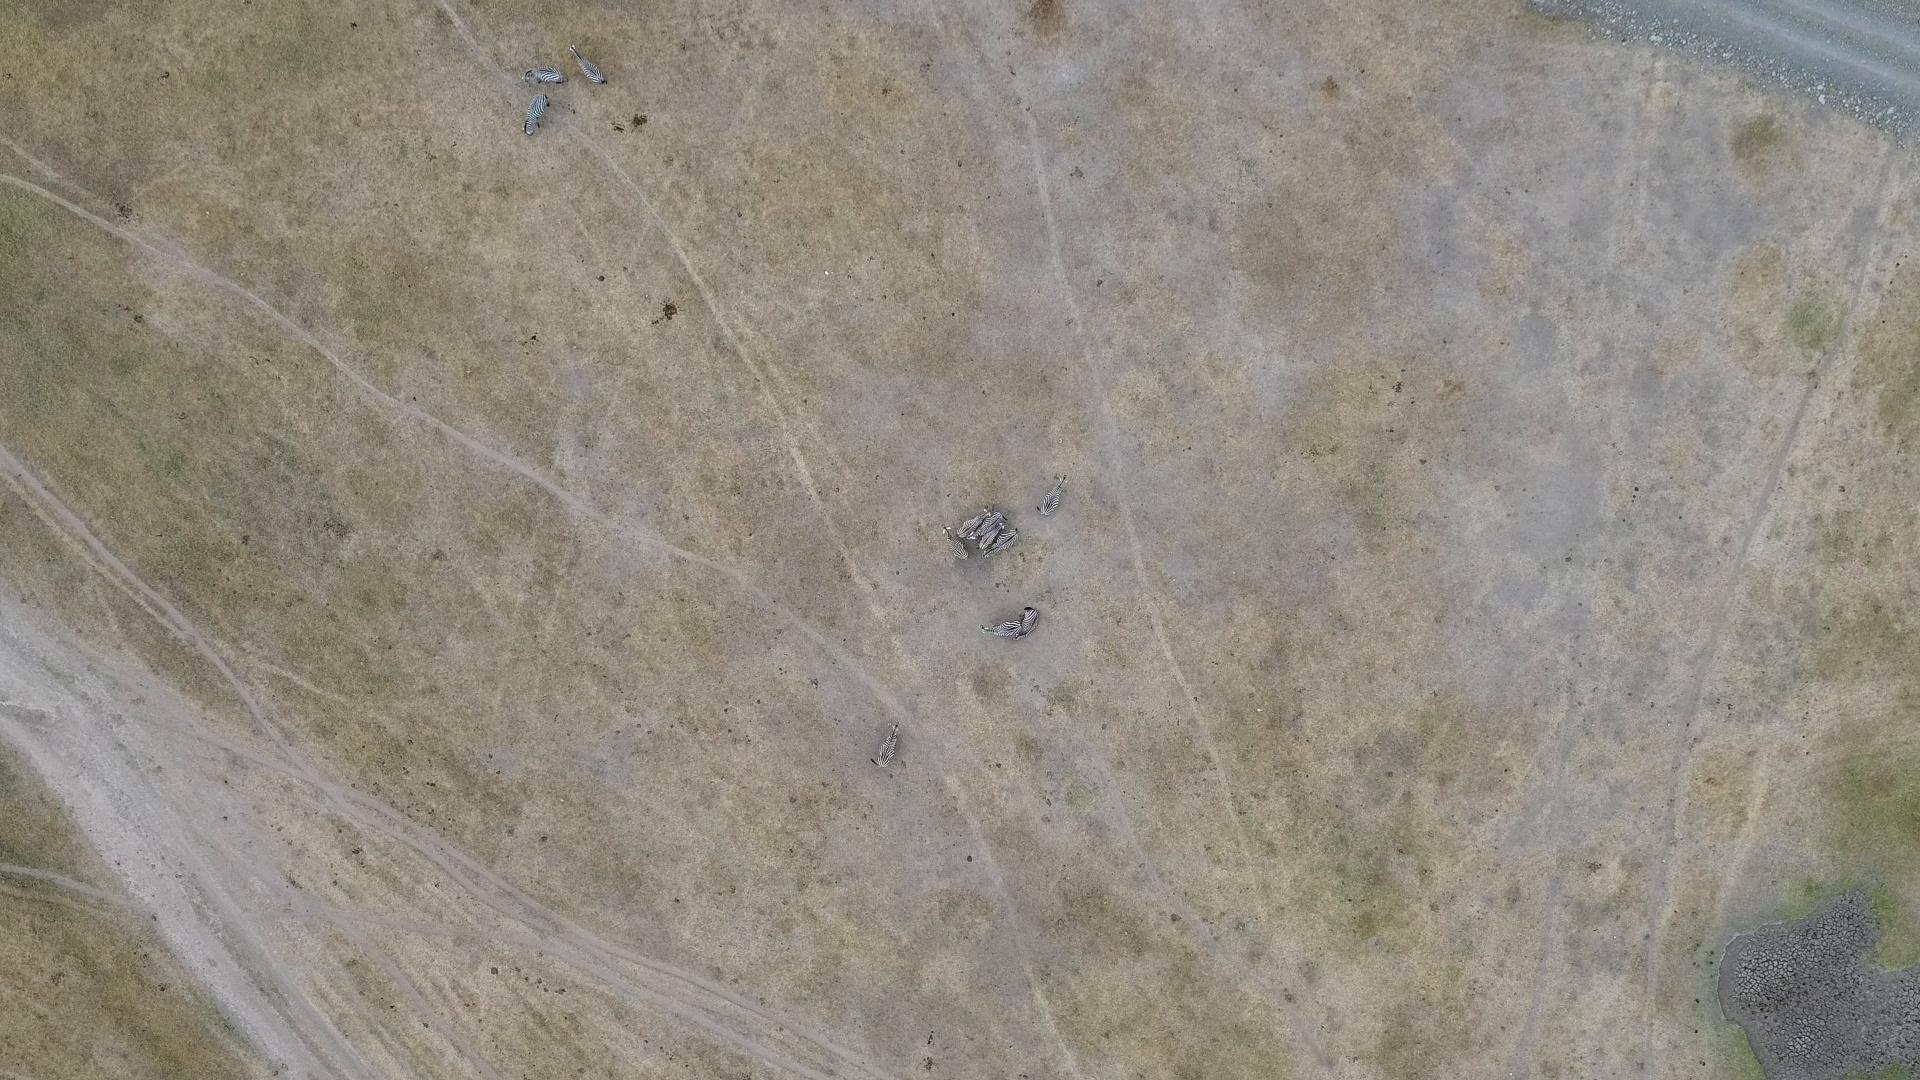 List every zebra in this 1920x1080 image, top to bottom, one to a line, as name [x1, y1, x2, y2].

zebra [571, 47, 603, 83]
zebra [524, 67, 566, 83]
zebra [525, 94, 548, 135]
zebra [1039, 474, 1068, 517]
zebra [956, 504, 991, 537]
zebra [967, 512, 1004, 540]
zebra [975, 522, 1005, 549]
zebra [941, 523, 966, 563]
zebra [979, 527, 1019, 559]
zebra [1012, 606, 1040, 641]
zebra [980, 614, 1020, 636]
zebra [879, 720, 899, 769]